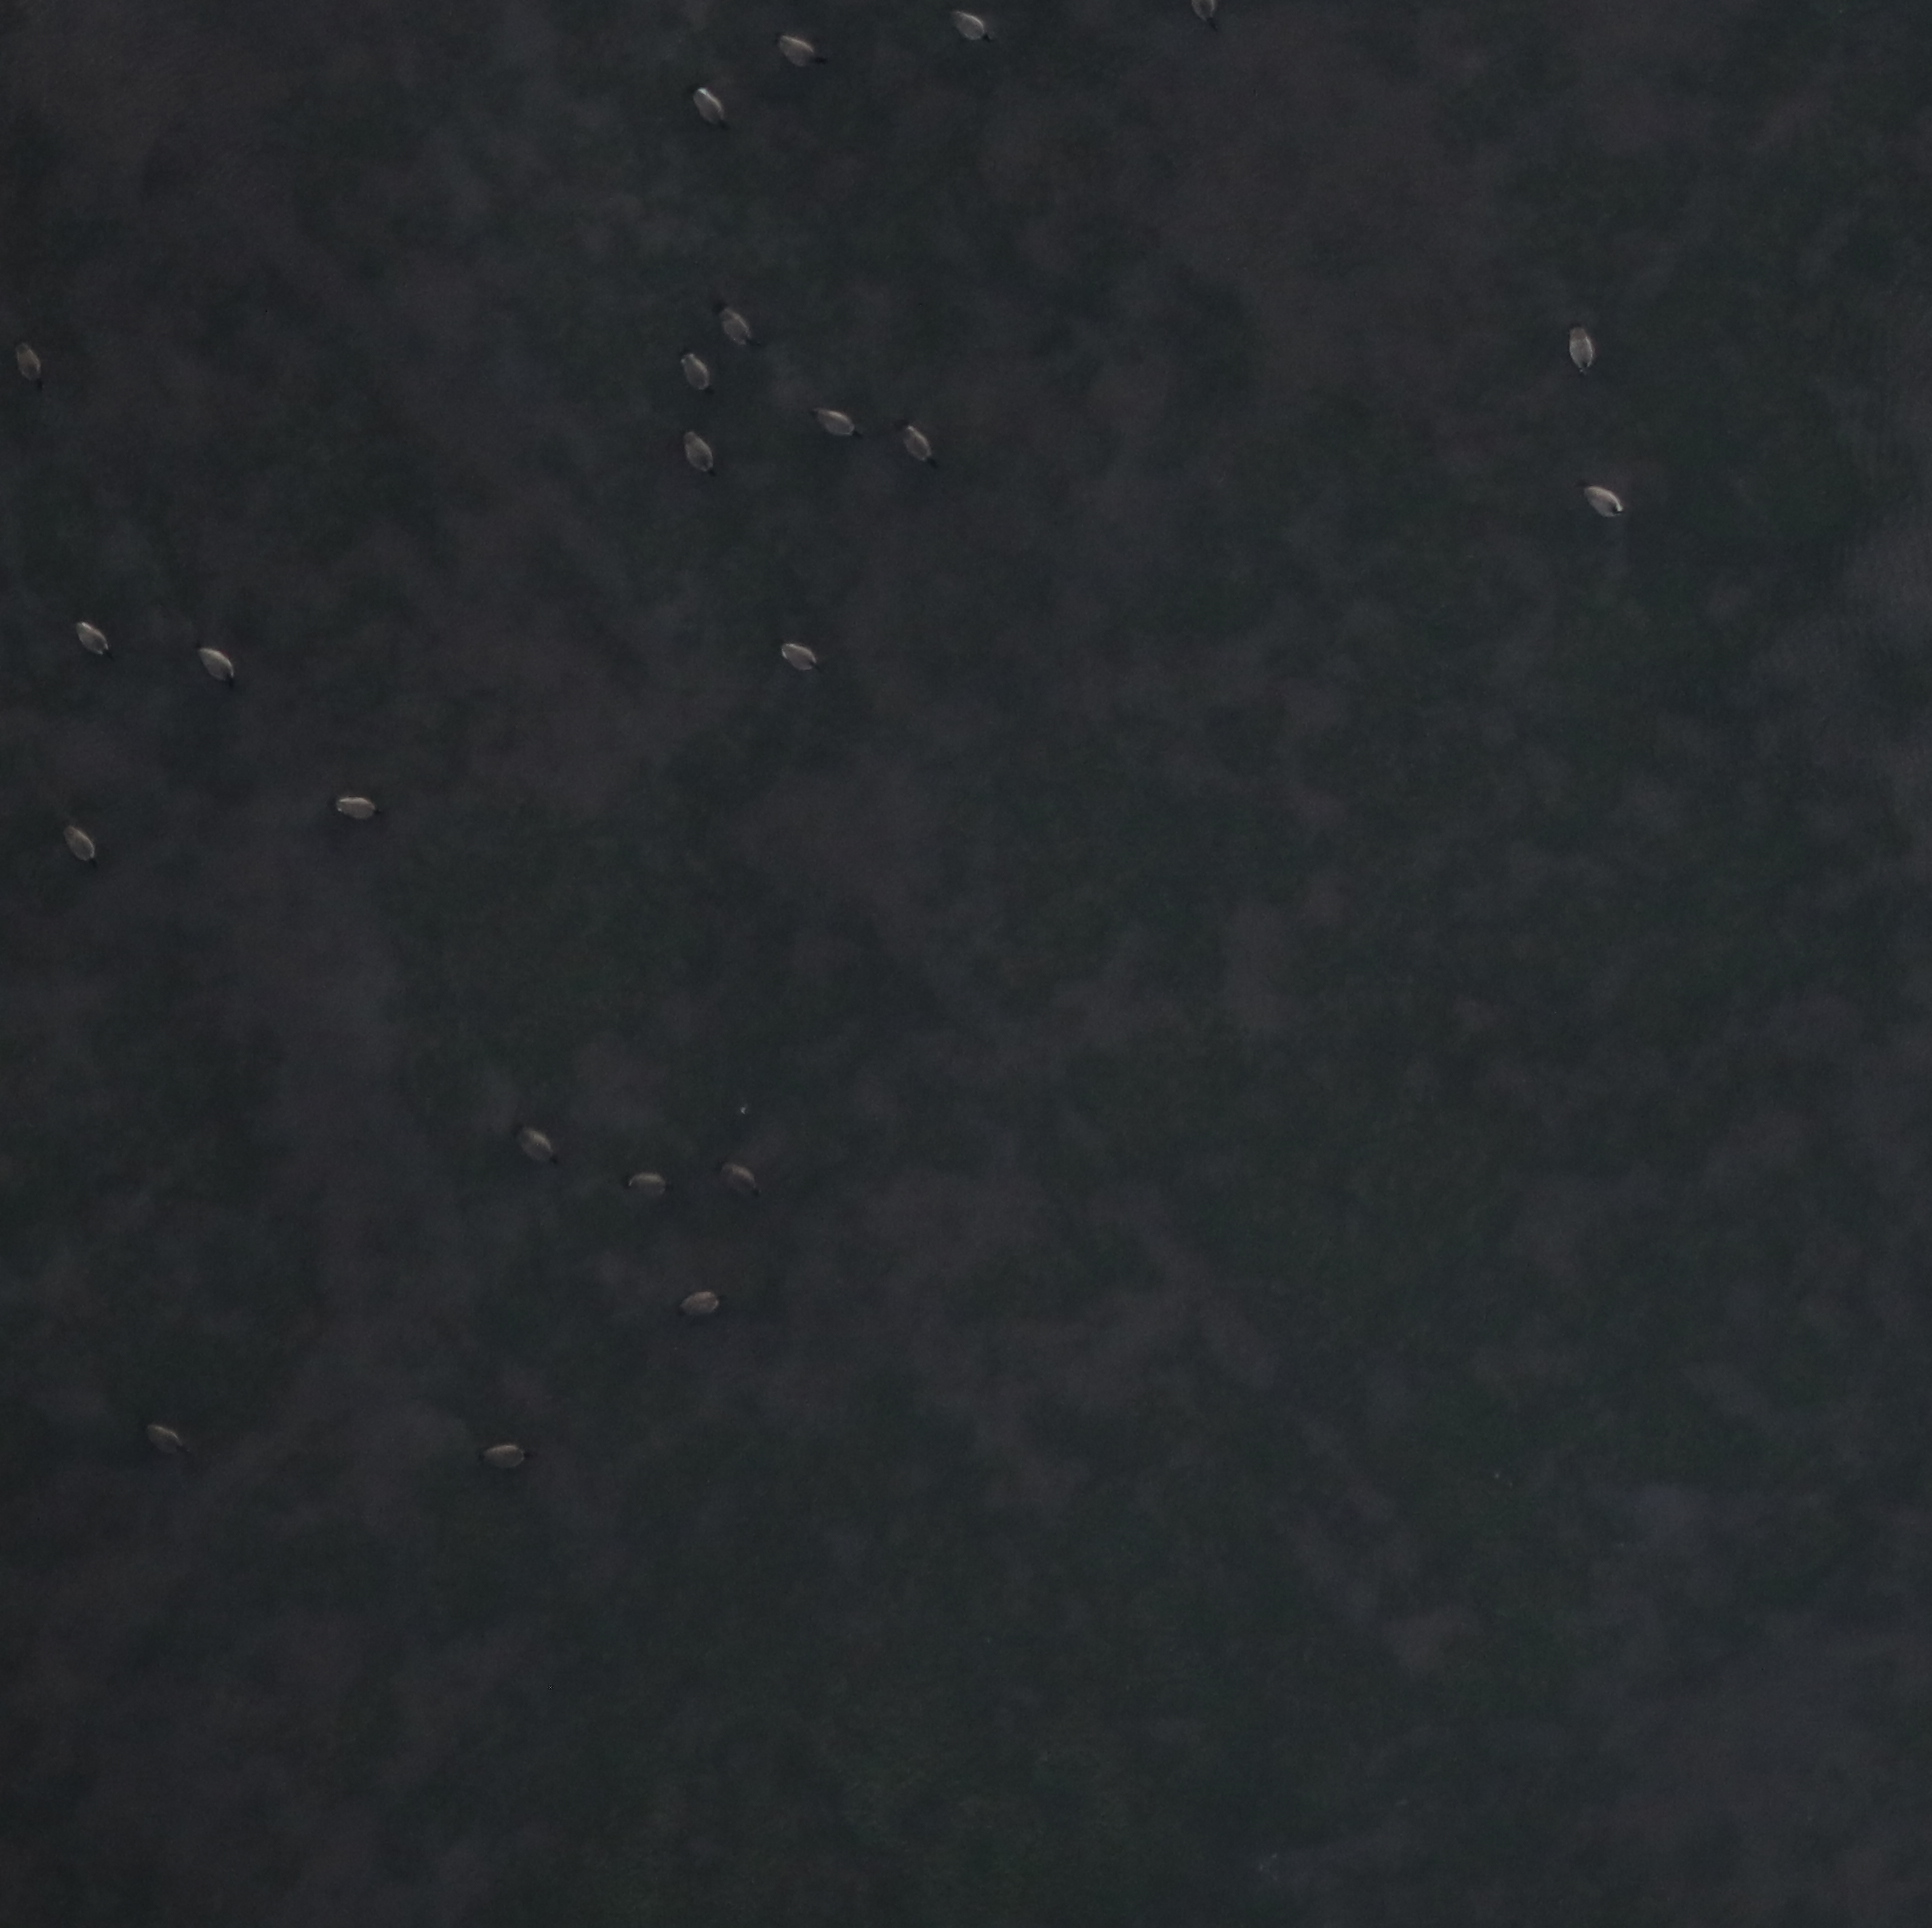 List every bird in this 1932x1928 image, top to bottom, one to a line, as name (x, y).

Canada goose (972, 25)
Canada goose (799, 49)
Canada goose (710, 107)
Canada goose (734, 328)
Canada goose (1582, 348)
Canada goose (27, 362)
Canada goose (695, 372)
Canada goose (834, 423)
Canada goose (917, 445)
Canada goose (697, 451)
Canada goose (1601, 499)
Canada goose (89, 636)
Canada goose (800, 658)
Canada goose (216, 664)
Canada goose (358, 808)
Canada goose (78, 843)
Canada goose (536, 1148)
Canada goose (742, 1180)
Canada goose (645, 1188)
Canada goose (700, 1303)
Canada goose (163, 1438)
Canada goose (504, 1459)